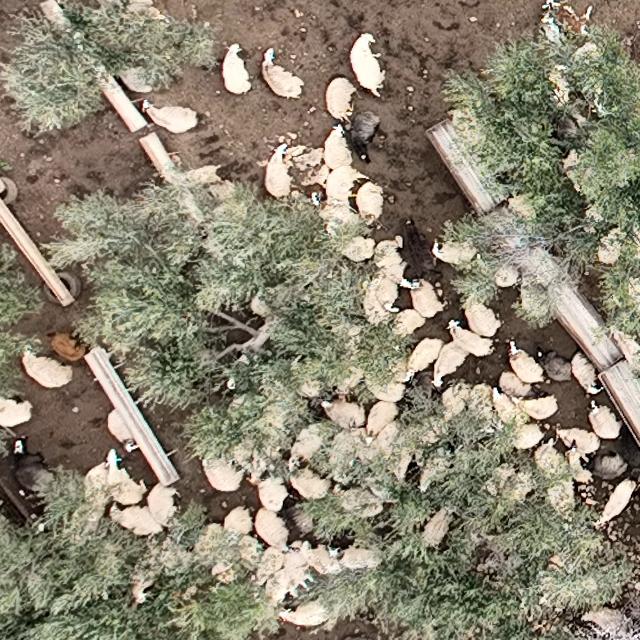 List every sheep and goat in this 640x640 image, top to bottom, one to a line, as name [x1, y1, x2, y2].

goat [545, 0, 593, 37]
goat [540, 13, 564, 44]
sheep [351, 32, 385, 99]
sheep [222, 43, 252, 94]
sheep [569, 43, 605, 115]
sheep [262, 48, 304, 100]
sheep [549, 64, 574, 105]
sheep [116, 67, 154, 93]
sheep [327, 78, 358, 121]
sheep [141, 98, 199, 135]
sheep [558, 107, 591, 137]
sheep [353, 110, 379, 162]
sheep [325, 125, 353, 167]
sheep [263, 141, 293, 198]
sheep [563, 146, 586, 194]
sheep [177, 164, 221, 187]
sheep [326, 167, 368, 206]
sheep [213, 180, 245, 214]
sheep [356, 180, 384, 225]
sheep [507, 195, 537, 222]
sheep [581, 203, 607, 236]
sheep [322, 204, 376, 226]
sheep [402, 218, 423, 278]
sheep [627, 222, 639, 260]
sheep [327, 223, 375, 262]
sheep [598, 226, 625, 266]
sheep [374, 237, 421, 289]
sheep [429, 241, 477, 265]
sheep [495, 264, 516, 288]
sheep [520, 268, 549, 319]
sheep [375, 274, 399, 314]
sheep [361, 277, 391, 328]
sheep [624, 277, 639, 312]
sheep [410, 278, 448, 319]
sheep [462, 294, 501, 337]
sheep [392, 309, 425, 338]
sheep [445, 320, 494, 357]
sheep [608, 325, 639, 373]
goat [51, 334, 88, 361]
sheep [404, 337, 443, 382]
sheep [508, 341, 546, 383]
sheep [430, 343, 465, 388]
sheep [534, 344, 573, 380]
sheep [21, 345, 74, 388]
sheep [572, 351, 601, 394]
sheep [290, 354, 321, 398]
sheep [335, 367, 365, 394]
sheep [500, 372, 537, 399]
sheep [364, 377, 405, 402]
sheep [442, 380, 470, 421]
sheep [470, 383, 502, 431]
sheep [492, 388, 531, 425]
sheep [226, 394, 262, 424]
sheep [512, 395, 558, 421]
sheep [0, 396, 34, 428]
sheep [588, 398, 622, 439]
sheep [319, 400, 366, 429]
sheep [366, 400, 399, 446]
sheep [416, 418, 452, 446]
sheep [368, 419, 401, 457]
sheep [509, 423, 544, 449]
sheep [290, 424, 336, 471]
sheep [553, 426, 601, 454]
sheep [350, 427, 380, 462]
sheep [392, 428, 419, 484]
sheep [332, 430, 354, 478]
sheep [11, 436, 55, 496]
sheep [534, 436, 567, 475]
sheep [232, 441, 266, 486]
sheep [568, 444, 596, 484]
sheep [588, 448, 628, 479]
sheep [104, 450, 146, 505]
sheep [418, 452, 457, 492]
sheep [202, 454, 244, 492]
sheep [288, 456, 331, 500]
sheep [84, 459, 110, 505]
sheep [478, 461, 515, 497]
sheep [503, 470, 535, 504]
sheep [258, 474, 288, 512]
sheep [549, 476, 577, 536]
sheep [593, 478, 636, 526]
sheep [146, 483, 179, 528]
sheep [332, 484, 383, 517]
sheep [67, 504, 103, 536]
sheep [421, 504, 458, 547]
sheep [110, 505, 164, 534]
sheep [221, 506, 254, 545]
sheep [255, 506, 289, 552]
sheep [189, 523, 221, 557]
sheep [235, 535, 259, 567]
sheep [146, 536, 190, 574]
sheep [284, 541, 310, 568]
sheep [309, 543, 341, 574]
sheep [131, 544, 161, 605]
sheep [328, 546, 382, 569]
sheep [252, 548, 285, 588]
sheep [209, 559, 241, 585]
sheep [264, 566, 310, 606]
sheep [279, 599, 328, 627]
sheep [581, 608, 630, 637]